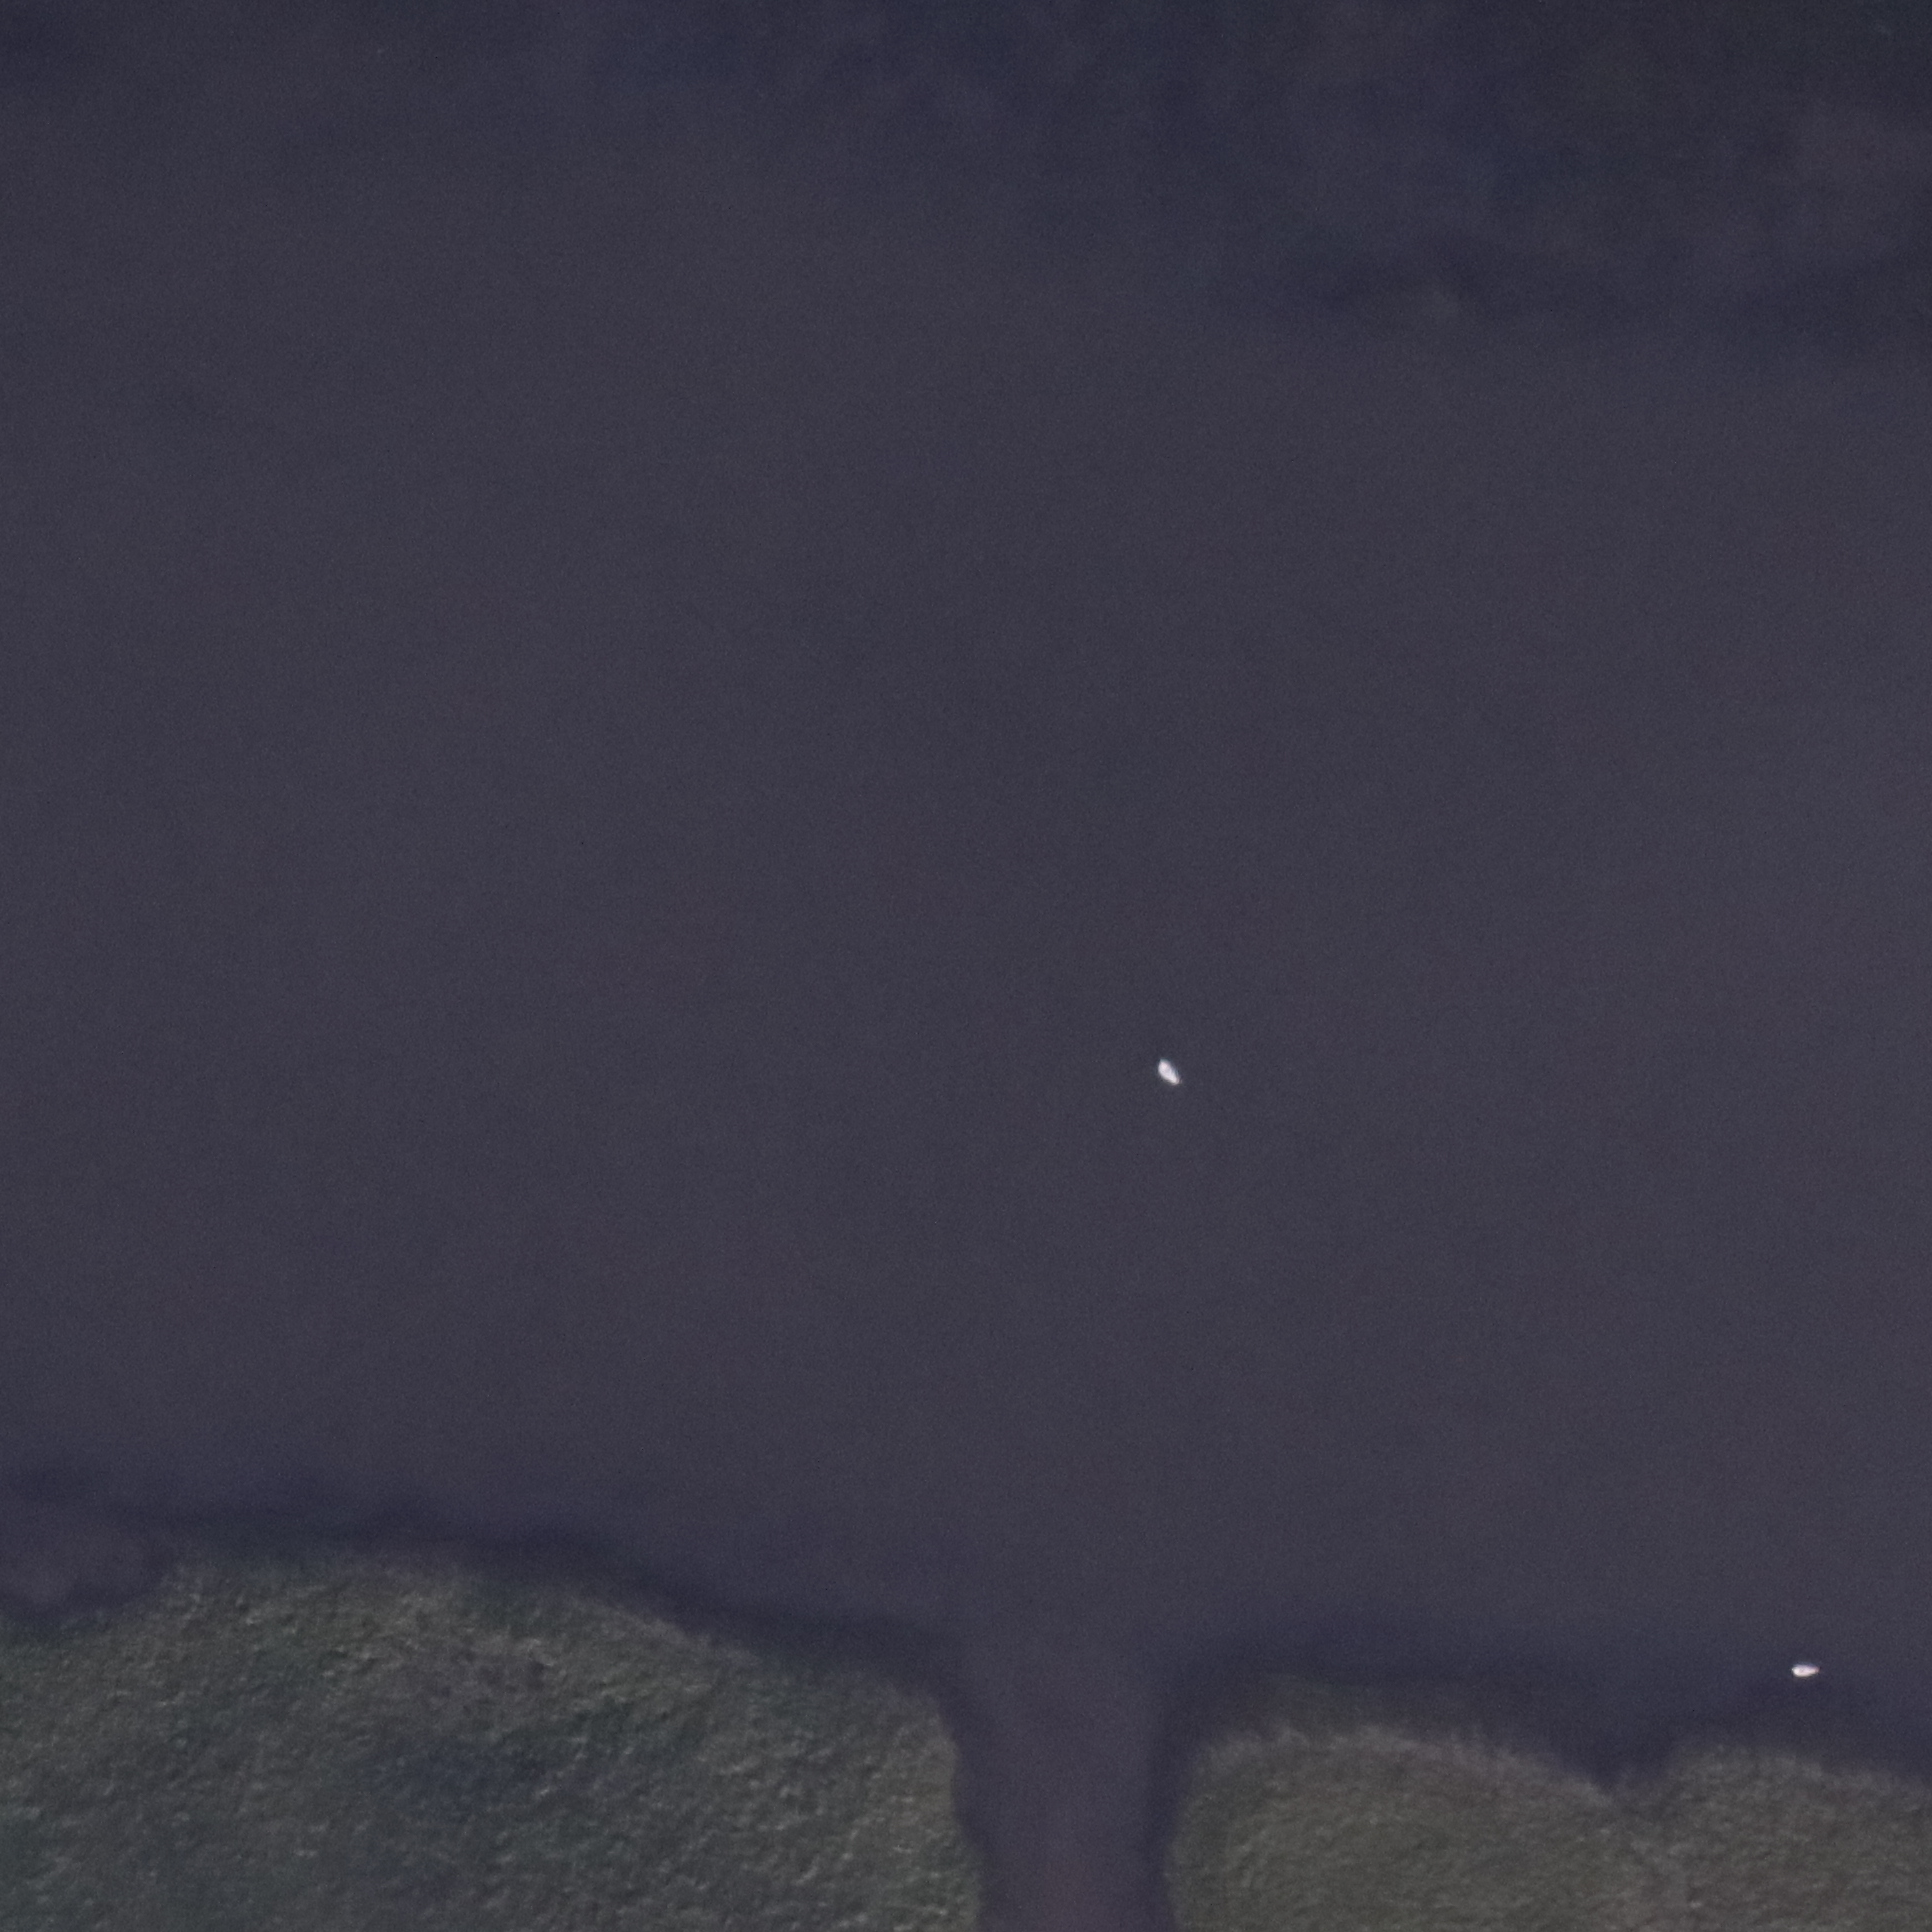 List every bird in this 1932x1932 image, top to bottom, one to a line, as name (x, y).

gull (1173, 1073)
gull (1811, 1669)